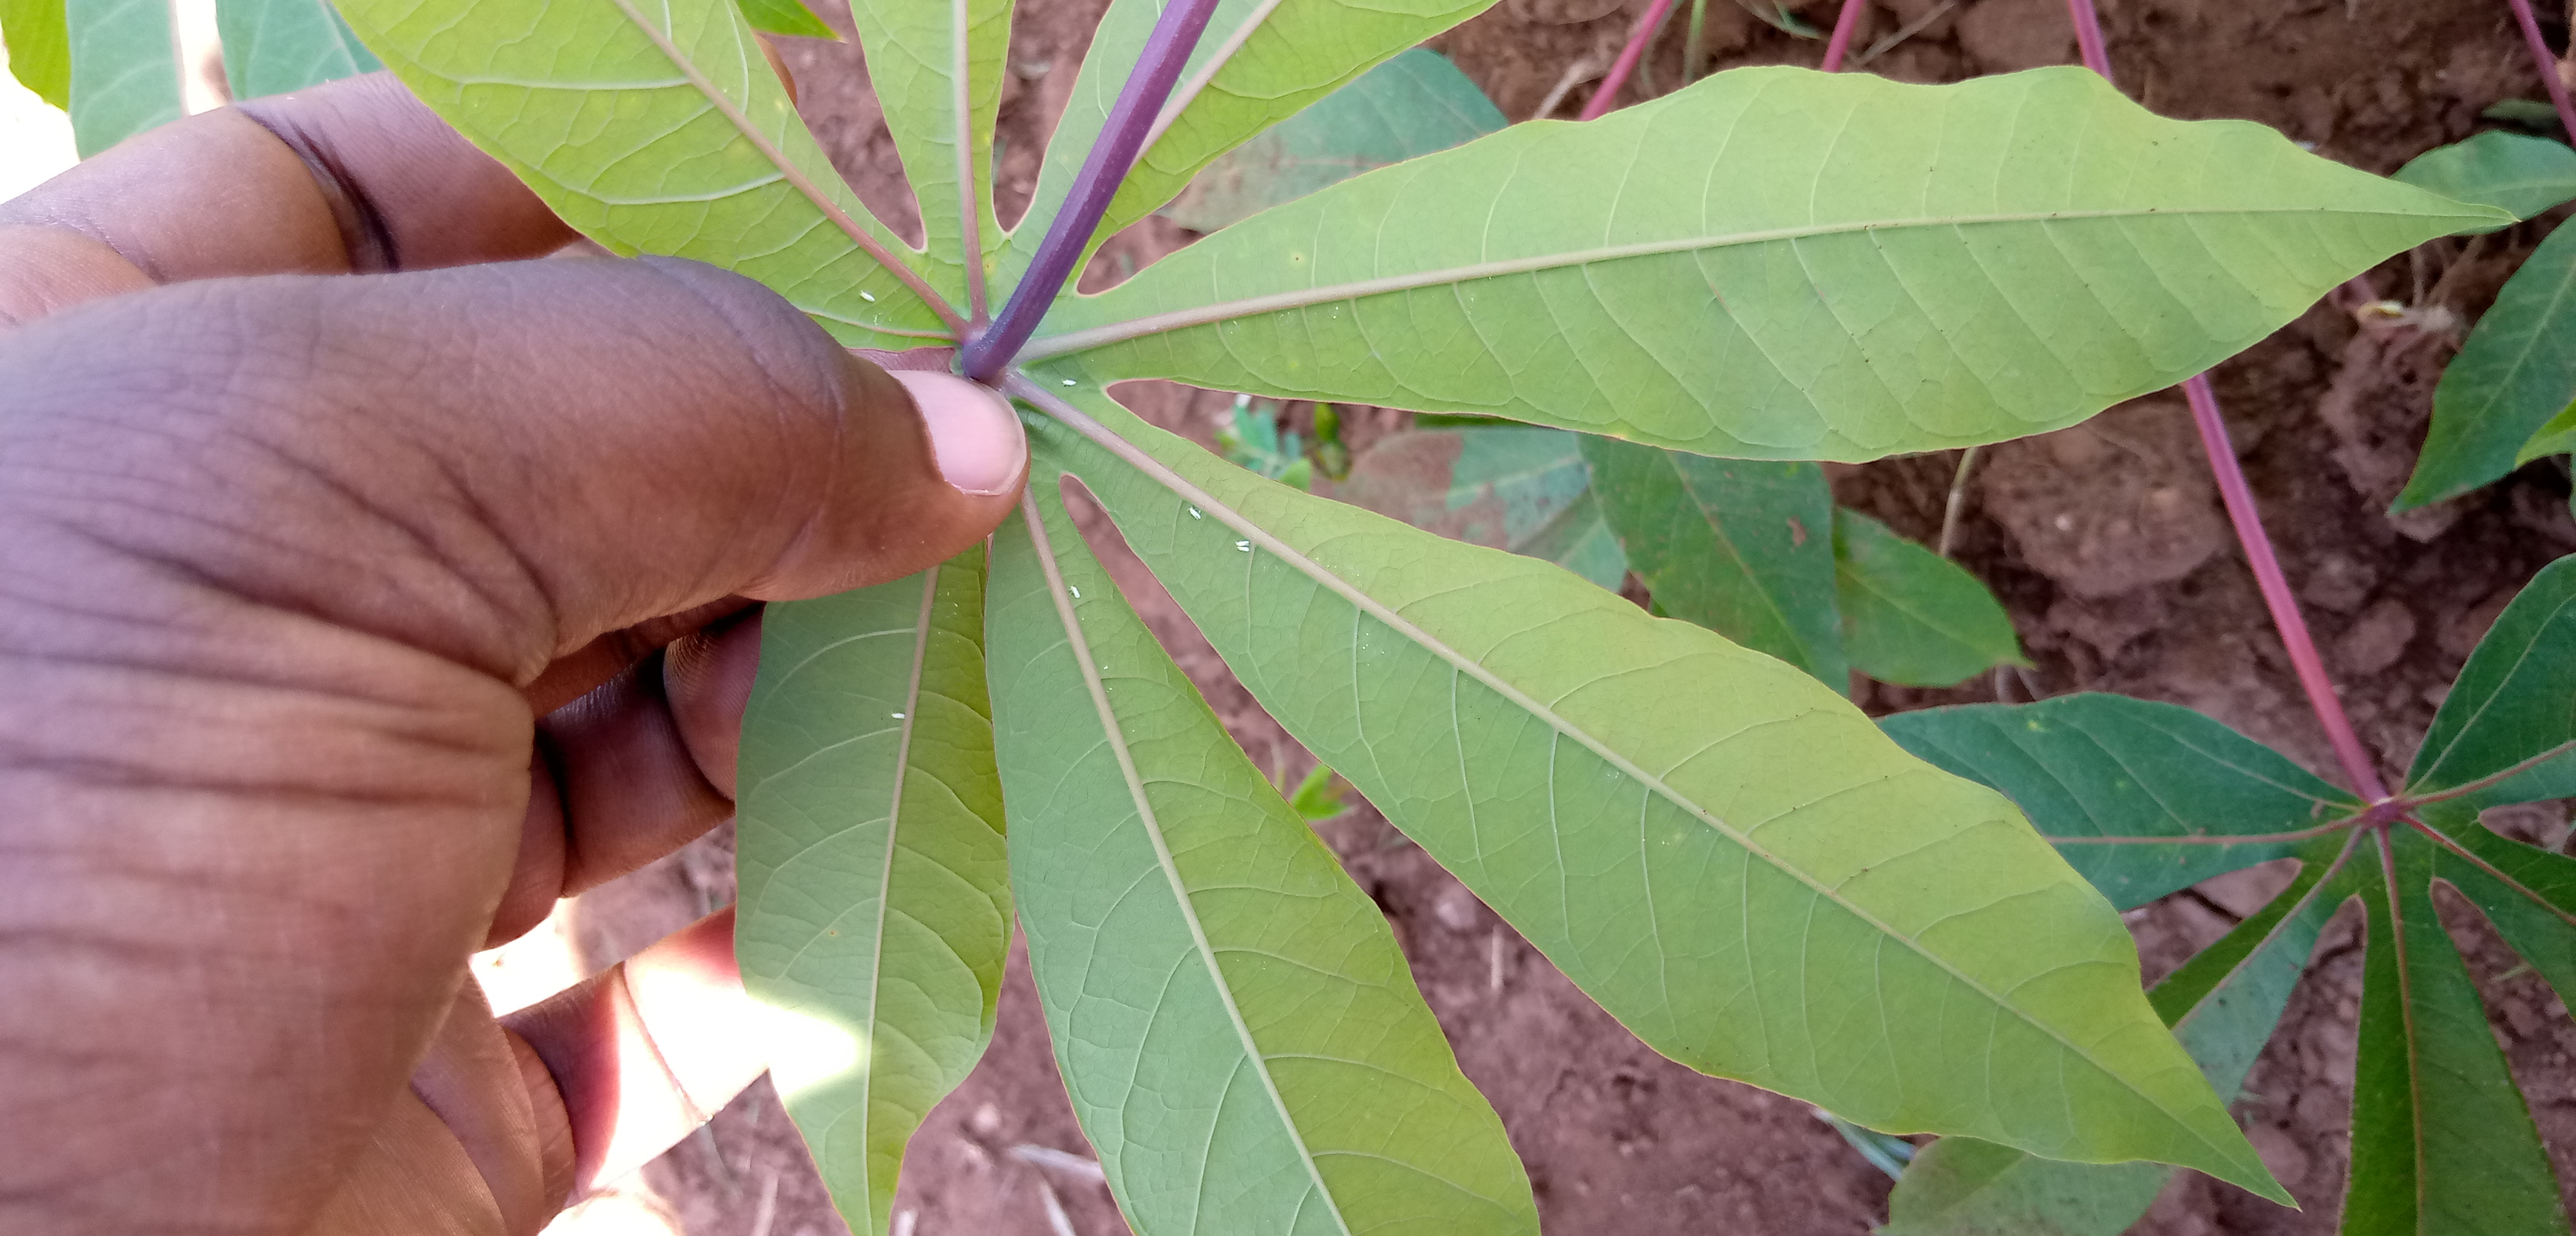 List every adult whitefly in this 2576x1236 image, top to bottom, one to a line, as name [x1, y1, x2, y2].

whitefly [844, 283, 895, 320]
whitefly [1043, 366, 1093, 405]
whitefly [1181, 493, 1213, 530]
whitefly [1227, 528, 1256, 566]
whitefly [1063, 574, 1086, 609]
whitefly [878, 697, 920, 738]